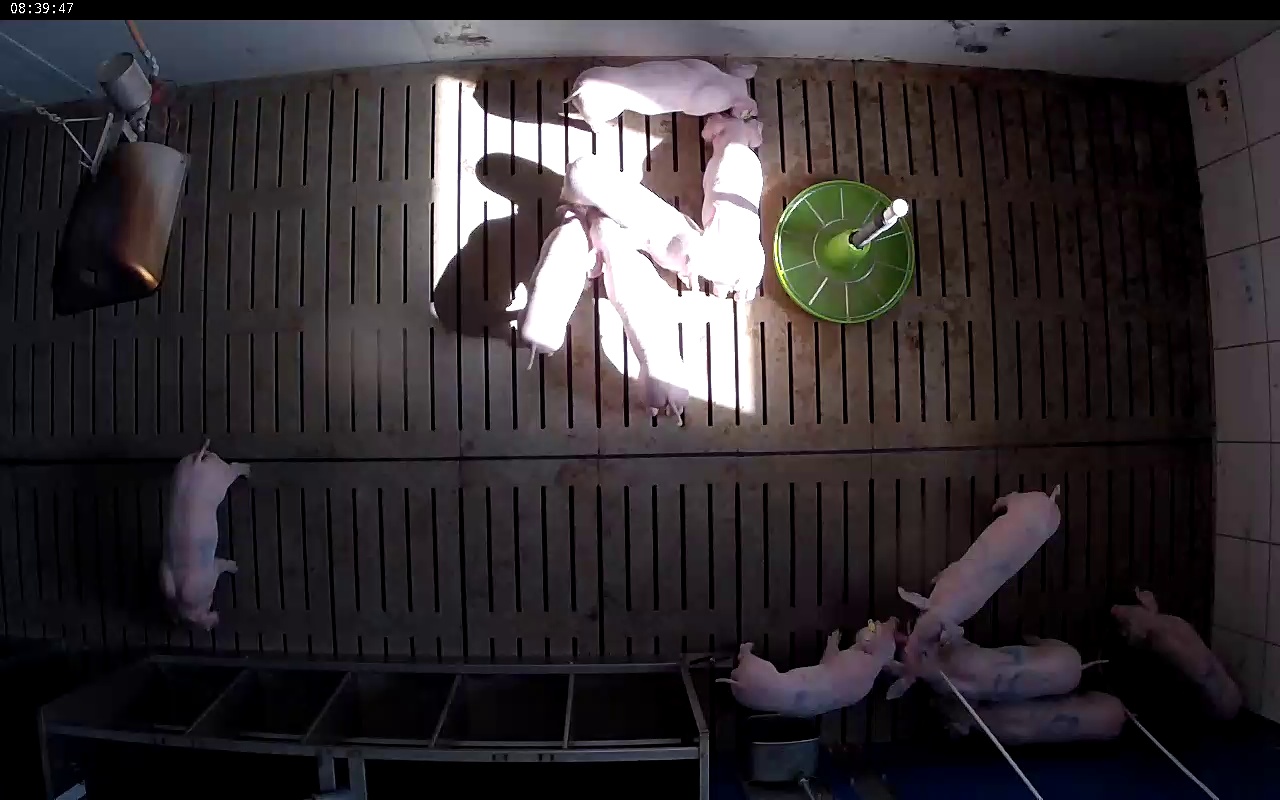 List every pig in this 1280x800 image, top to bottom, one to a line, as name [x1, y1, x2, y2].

pig [564, 57, 757, 135]
pig [701, 113, 766, 308]
pig [558, 153, 726, 293]
pig [519, 201, 594, 372]
pig [585, 207, 691, 428]
pig [161, 437, 252, 635]
pig [898, 485, 1062, 655]
pig [1110, 586, 1241, 725]
pig [715, 617, 903, 715]
pig [886, 630, 1107, 700]
pig [943, 692, 1130, 742]